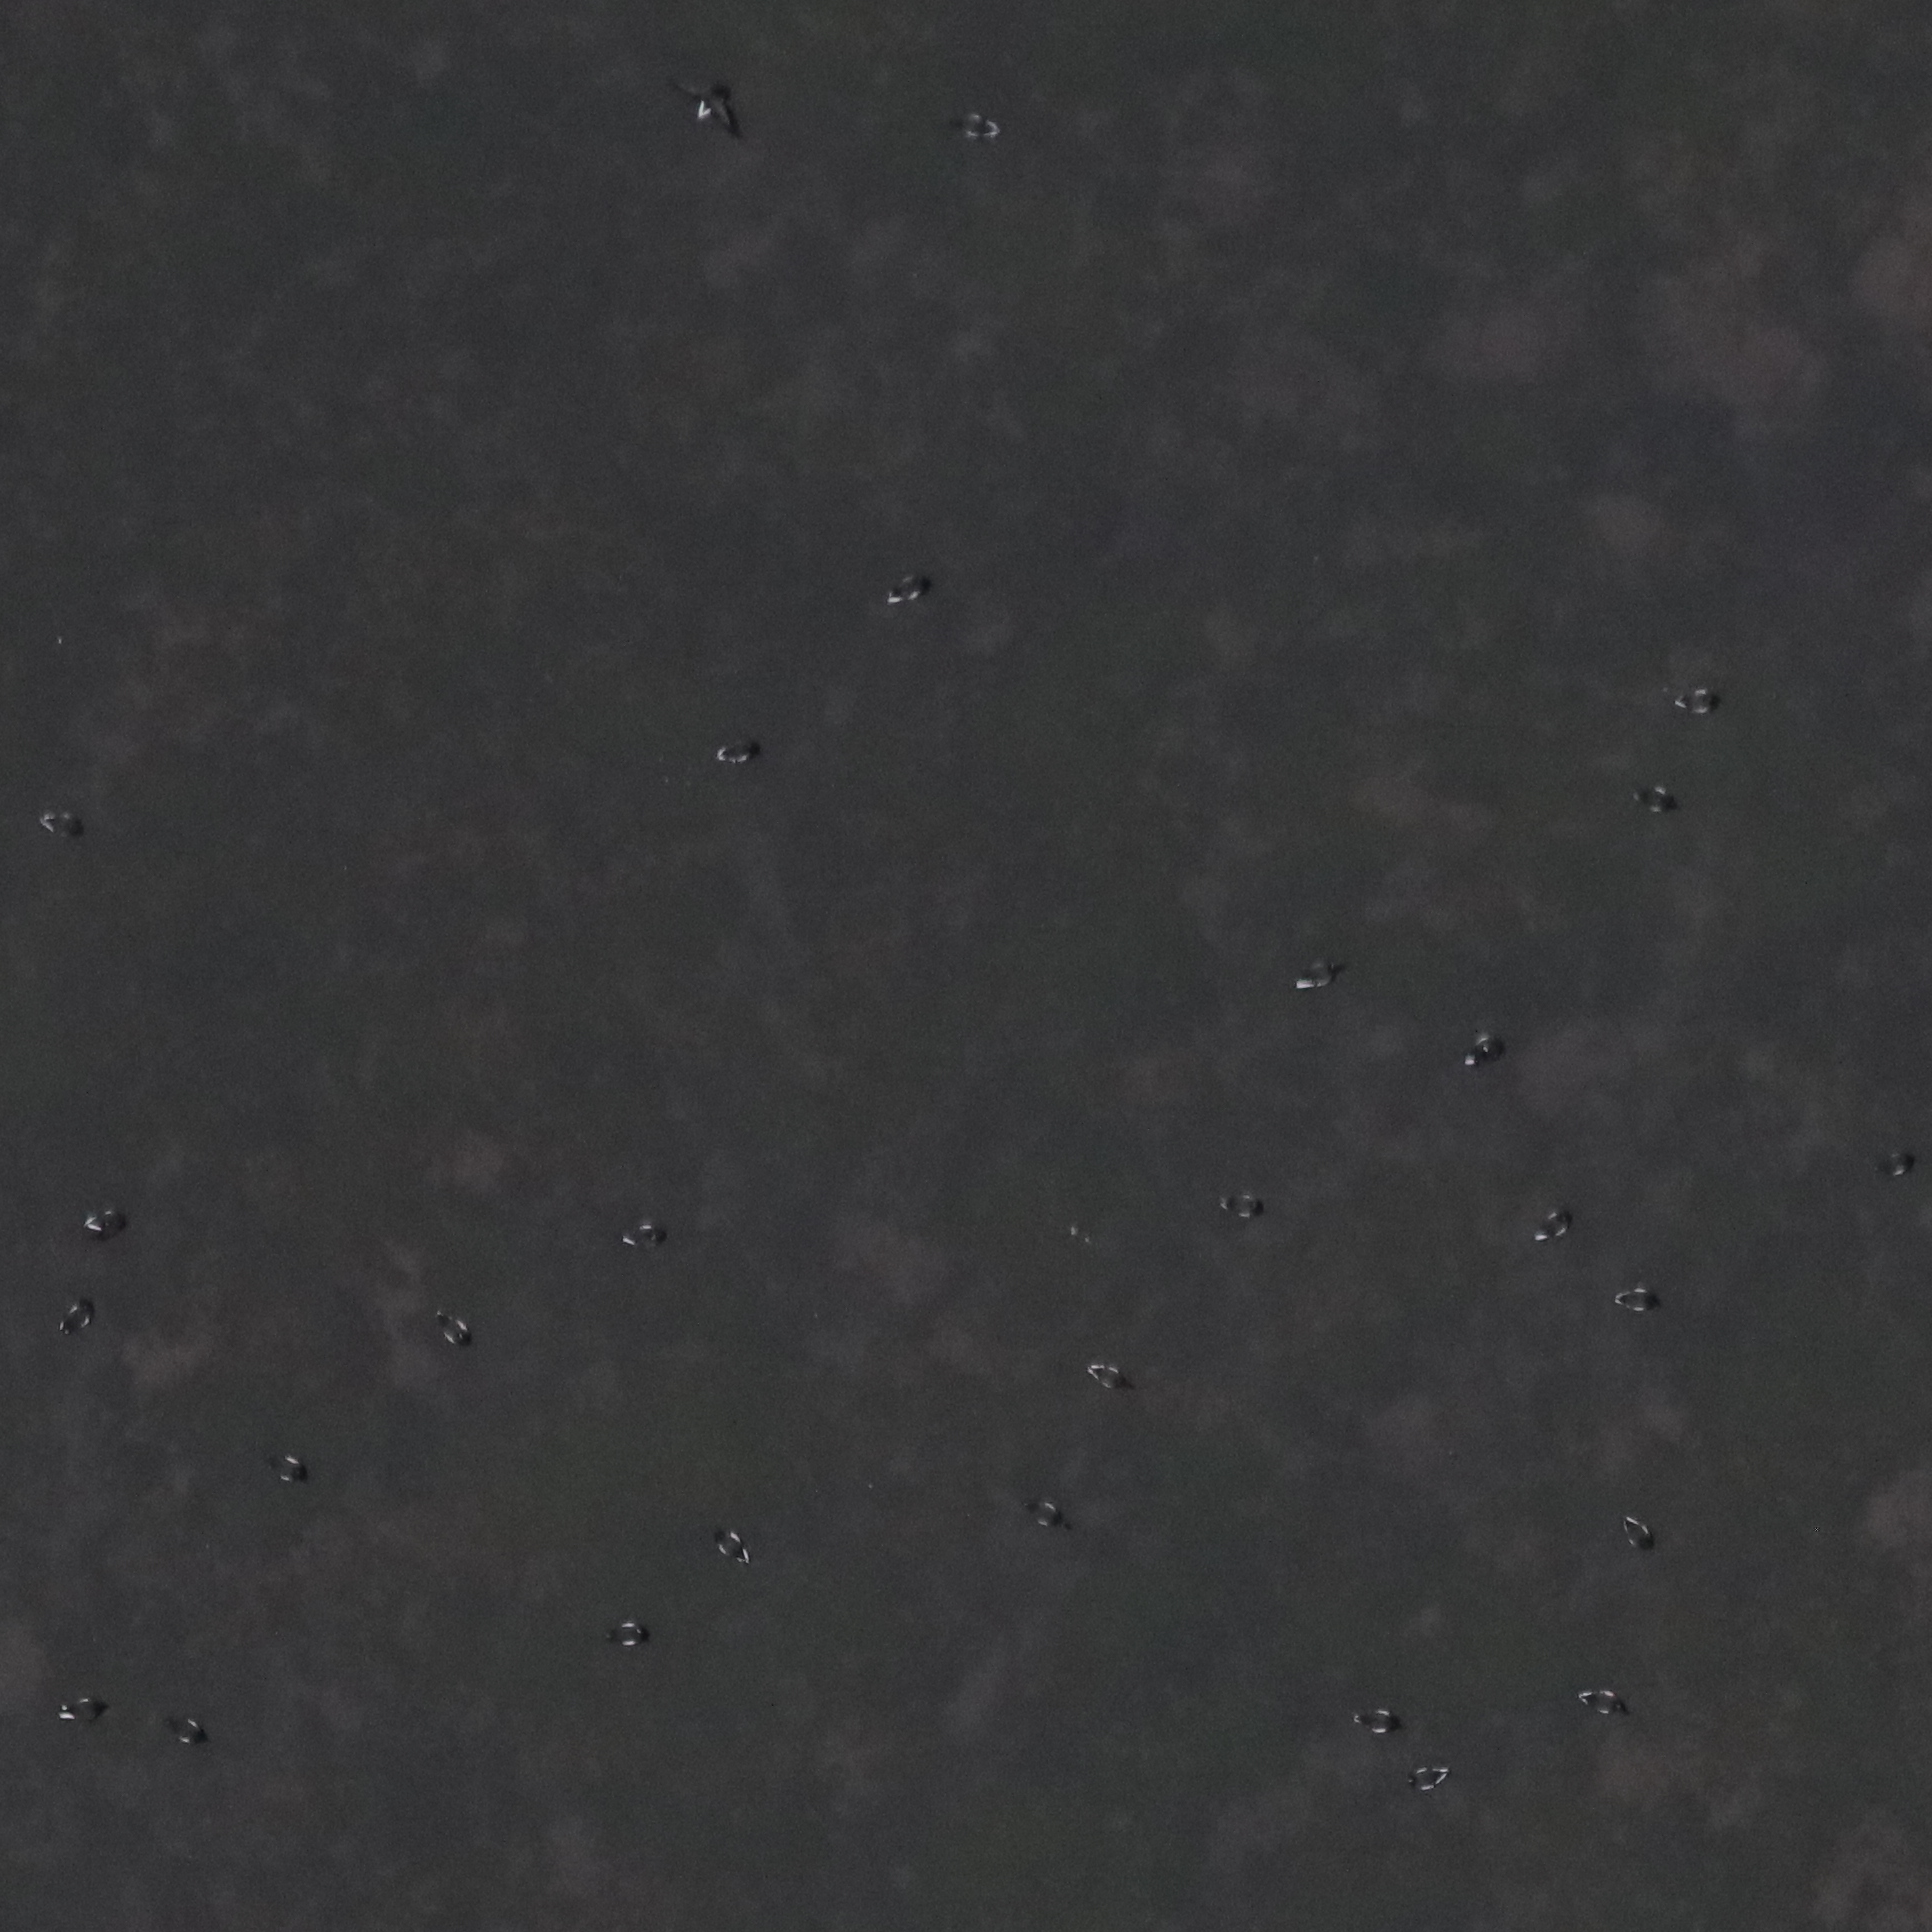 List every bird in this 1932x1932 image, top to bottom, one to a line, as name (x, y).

brant (717, 97)
brant (976, 127)
brant (909, 591)
brant (1698, 703)
brant (738, 753)
brant (1660, 800)
brant (60, 823)
brant (1318, 974)
brant (1477, 1045)
brant (1901, 1165)
brant (1243, 1212)
brant (103, 1220)
brant (1556, 1226)
brant (642, 1234)
brant (1638, 1299)
brant (76, 1317)
brant (453, 1329)
brant (1109, 1376)
brant (292, 1469)
brant (1049, 1512)
brant (1639, 1531)
brant (733, 1546)
brant (629, 1634)
brant (1604, 1700)
brant (77, 1708)
brant (1381, 1722)
brant (180, 1726)
brant (1427, 1779)